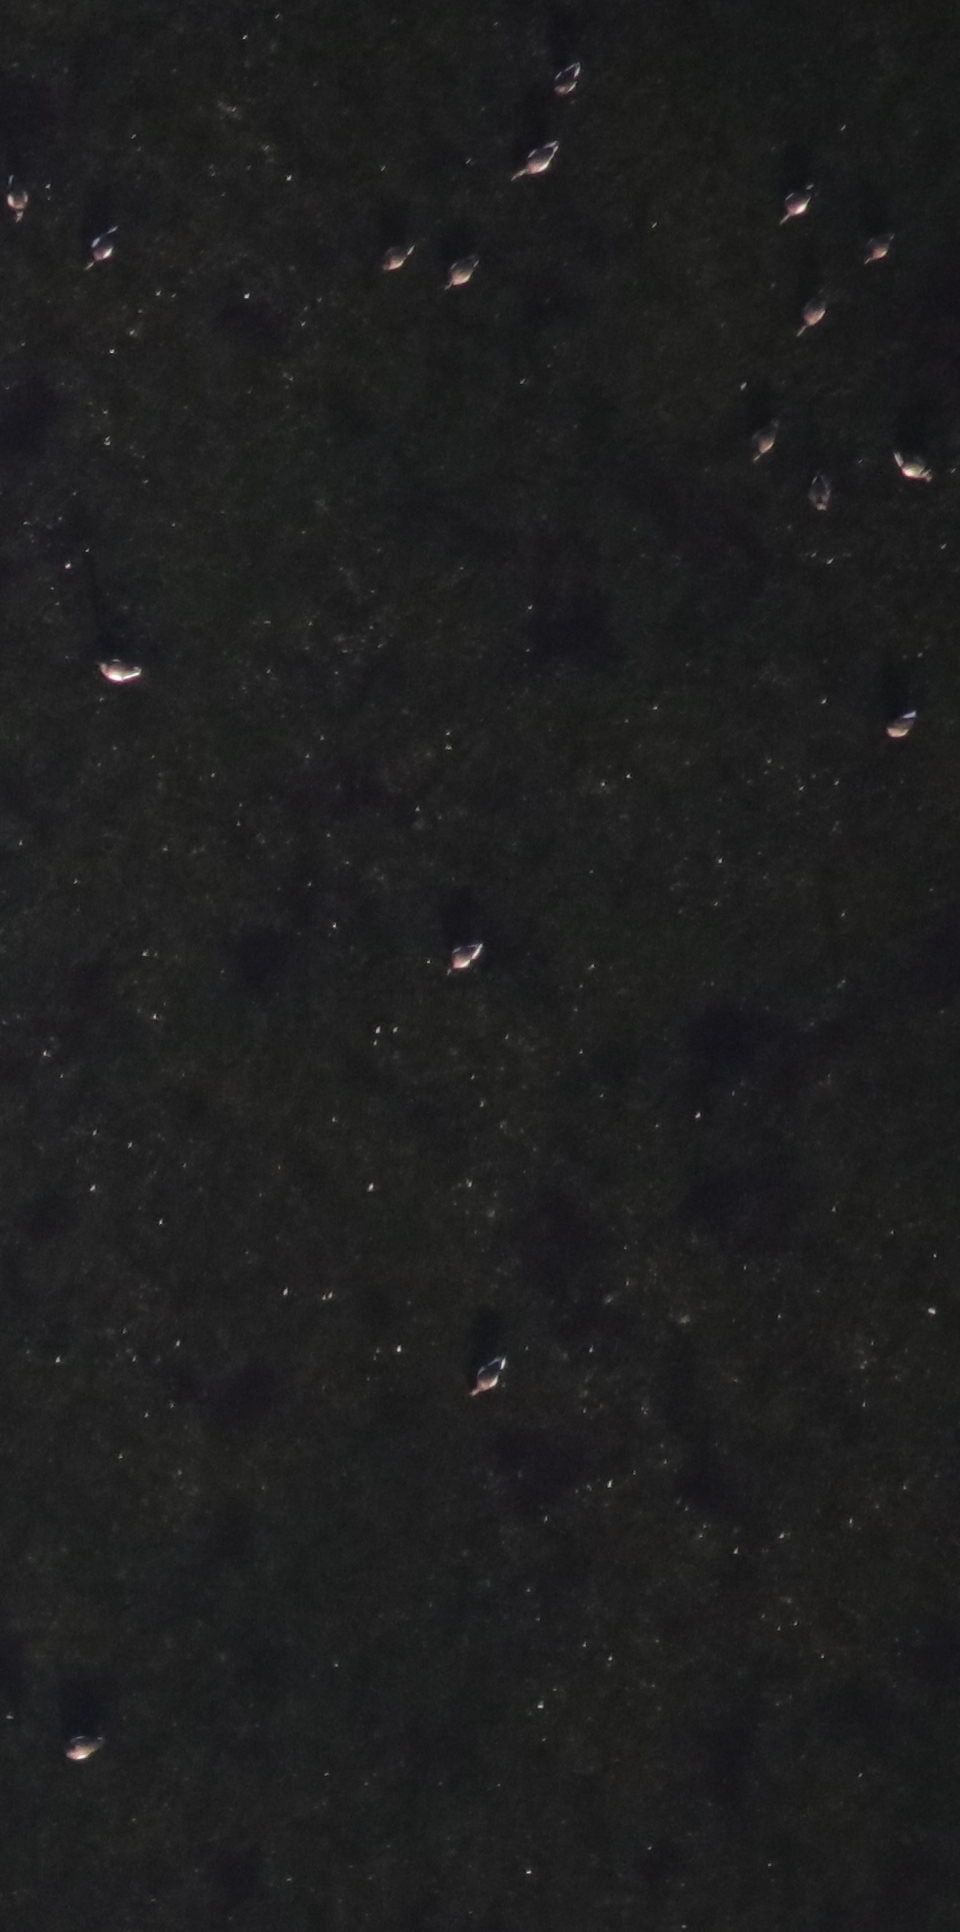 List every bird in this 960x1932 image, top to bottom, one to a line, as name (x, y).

brant (566, 81)
brant (539, 159)
brant (7, 199)
brant (796, 204)
brant (101, 247)
other bird (882, 251)
brant (397, 258)
brant (460, 272)
other bird (822, 313)
other bird (773, 443)
brant (913, 468)
other bird (820, 494)
brant (118, 669)
other bird (900, 724)
brant (461, 956)
brant (488, 1375)
brant (82, 1744)